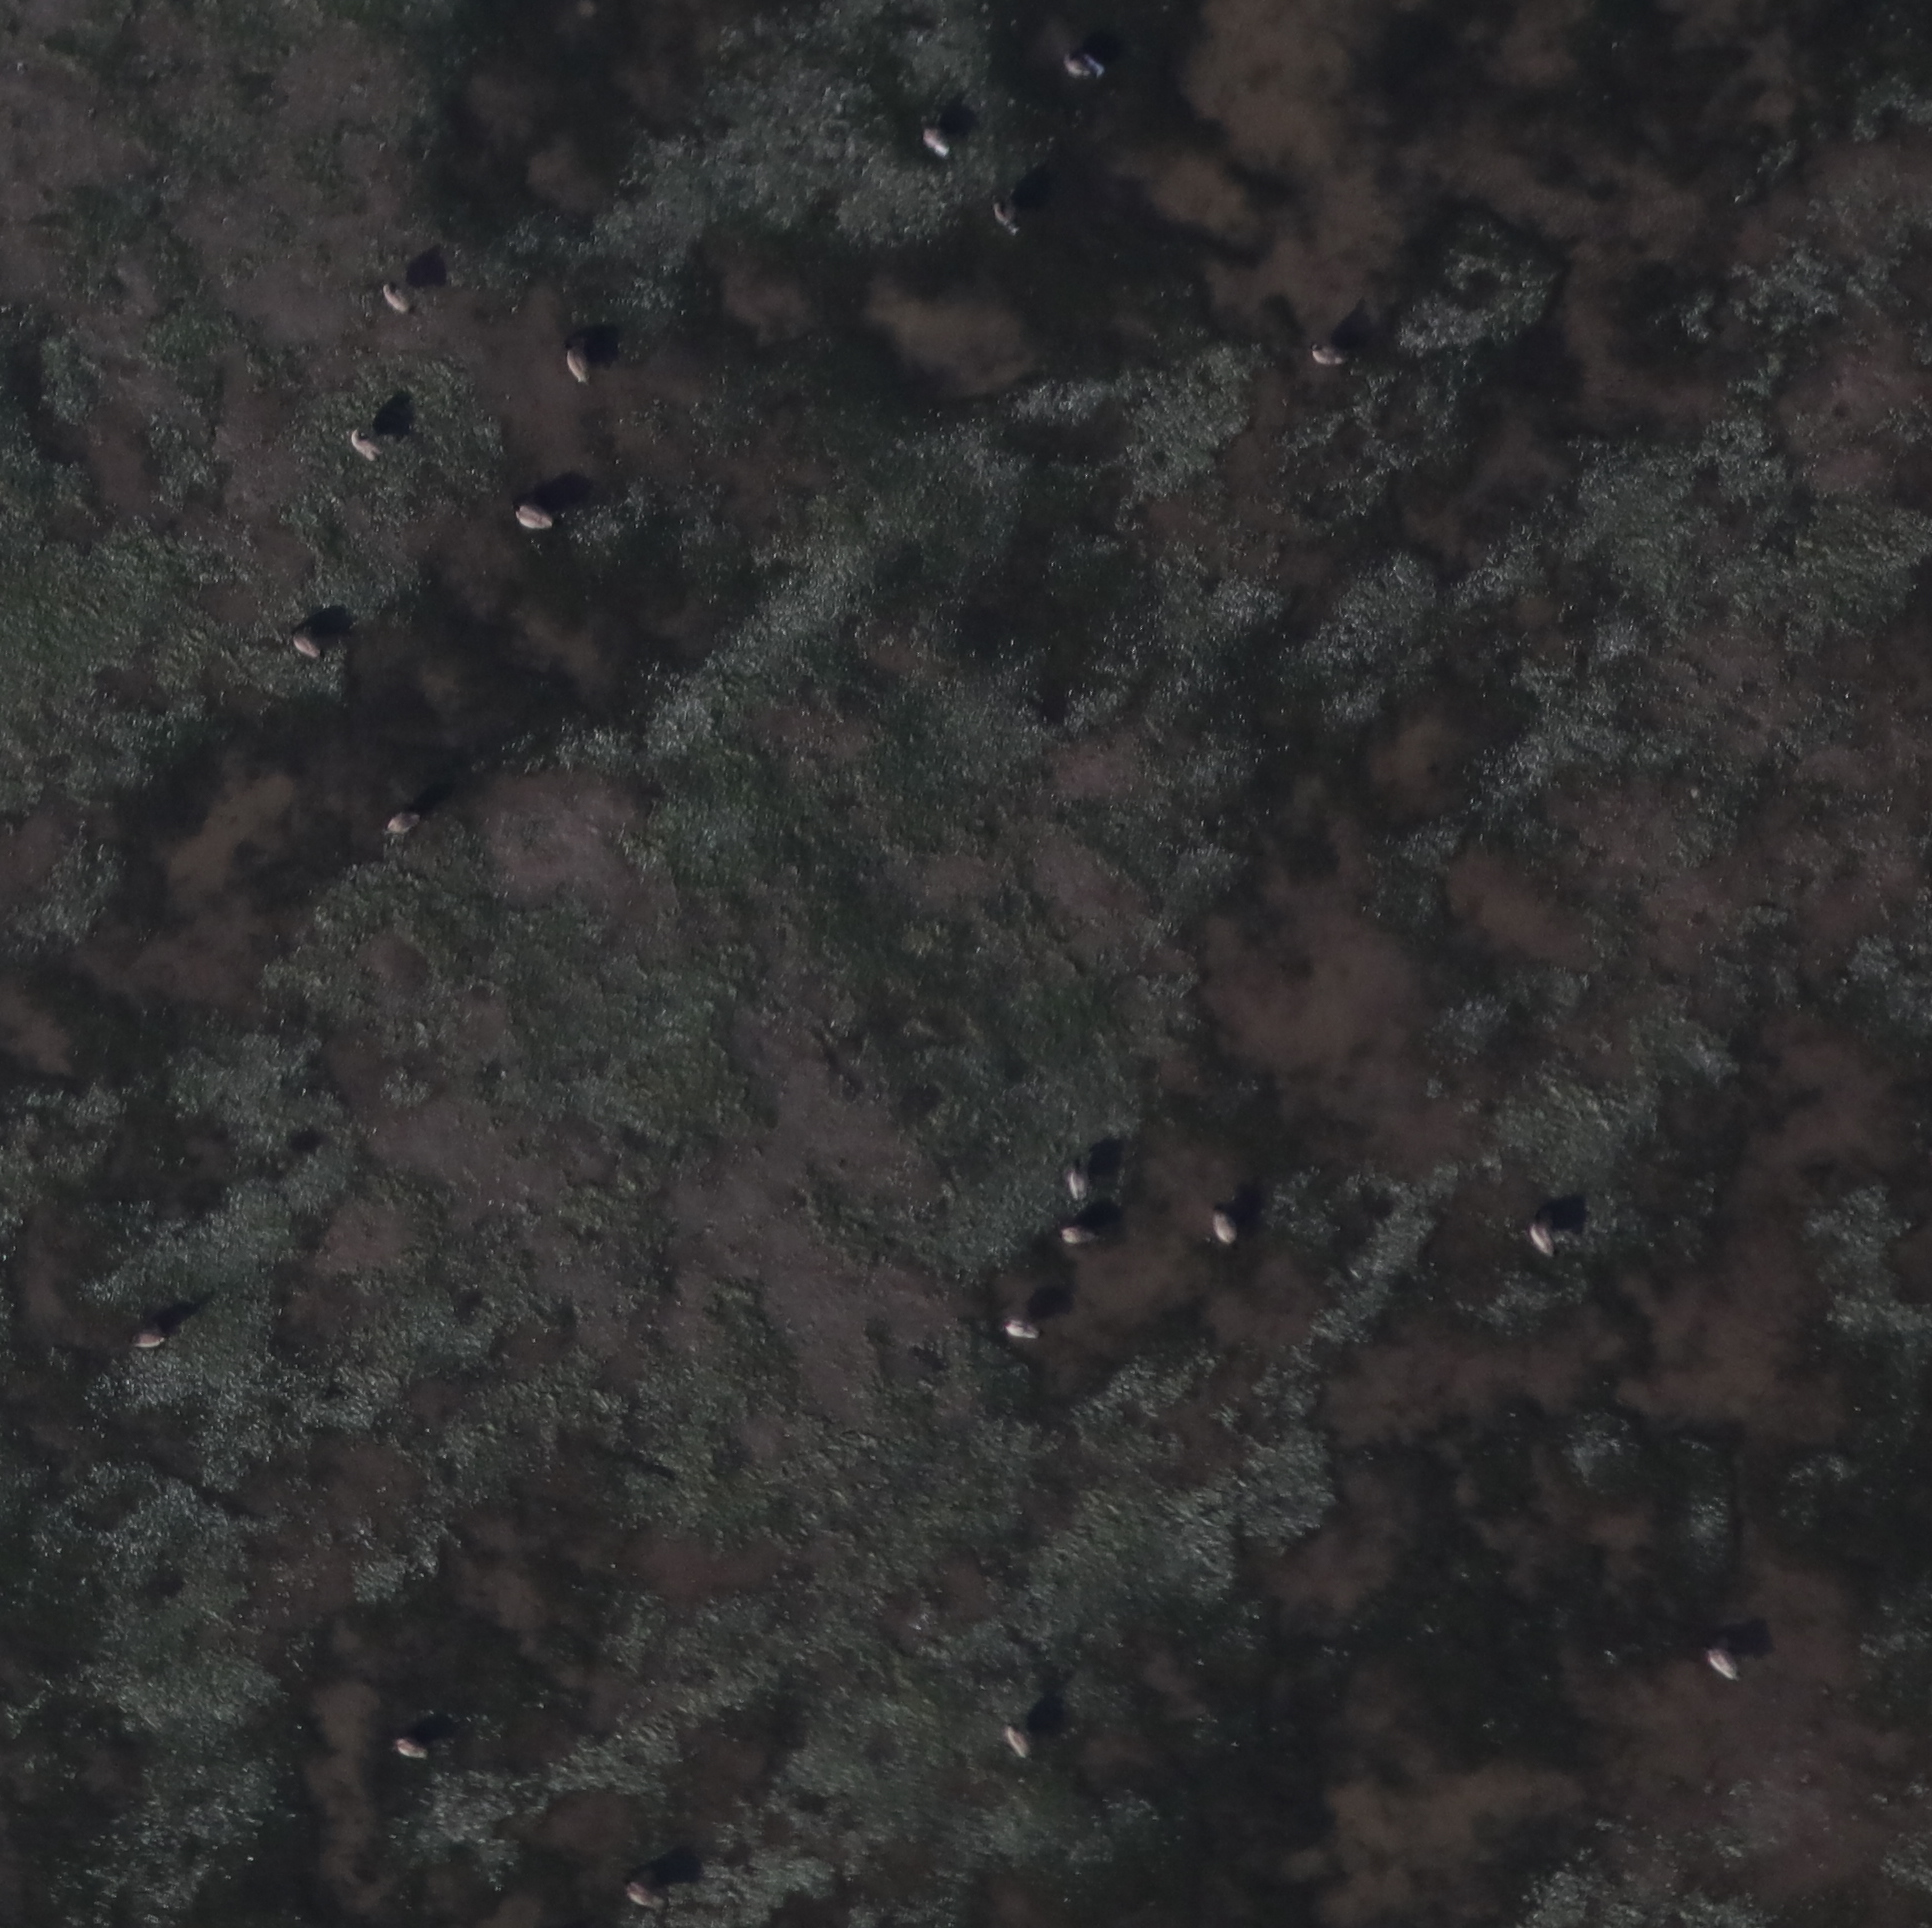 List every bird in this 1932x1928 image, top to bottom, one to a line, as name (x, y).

brant (1081, 63)
Canada goose (937, 138)
Canada goose (1008, 212)
Canada goose (401, 299)
Canada goose (1329, 355)
Canada goose (579, 363)
Canada goose (365, 446)
Canada goose (534, 521)
Canada goose (306, 641)
Canada goose (403, 822)
Canada goose (1078, 1182)
Canada goose (1228, 1227)
Canada goose (1081, 1234)
Canada goose (1544, 1238)
Canada goose (1019, 1328)
Canada goose (148, 1339)
Canada goose (1726, 1661)
Canada goose (1017, 1740)
Canada goose (410, 1748)
Canada goose (640, 1894)